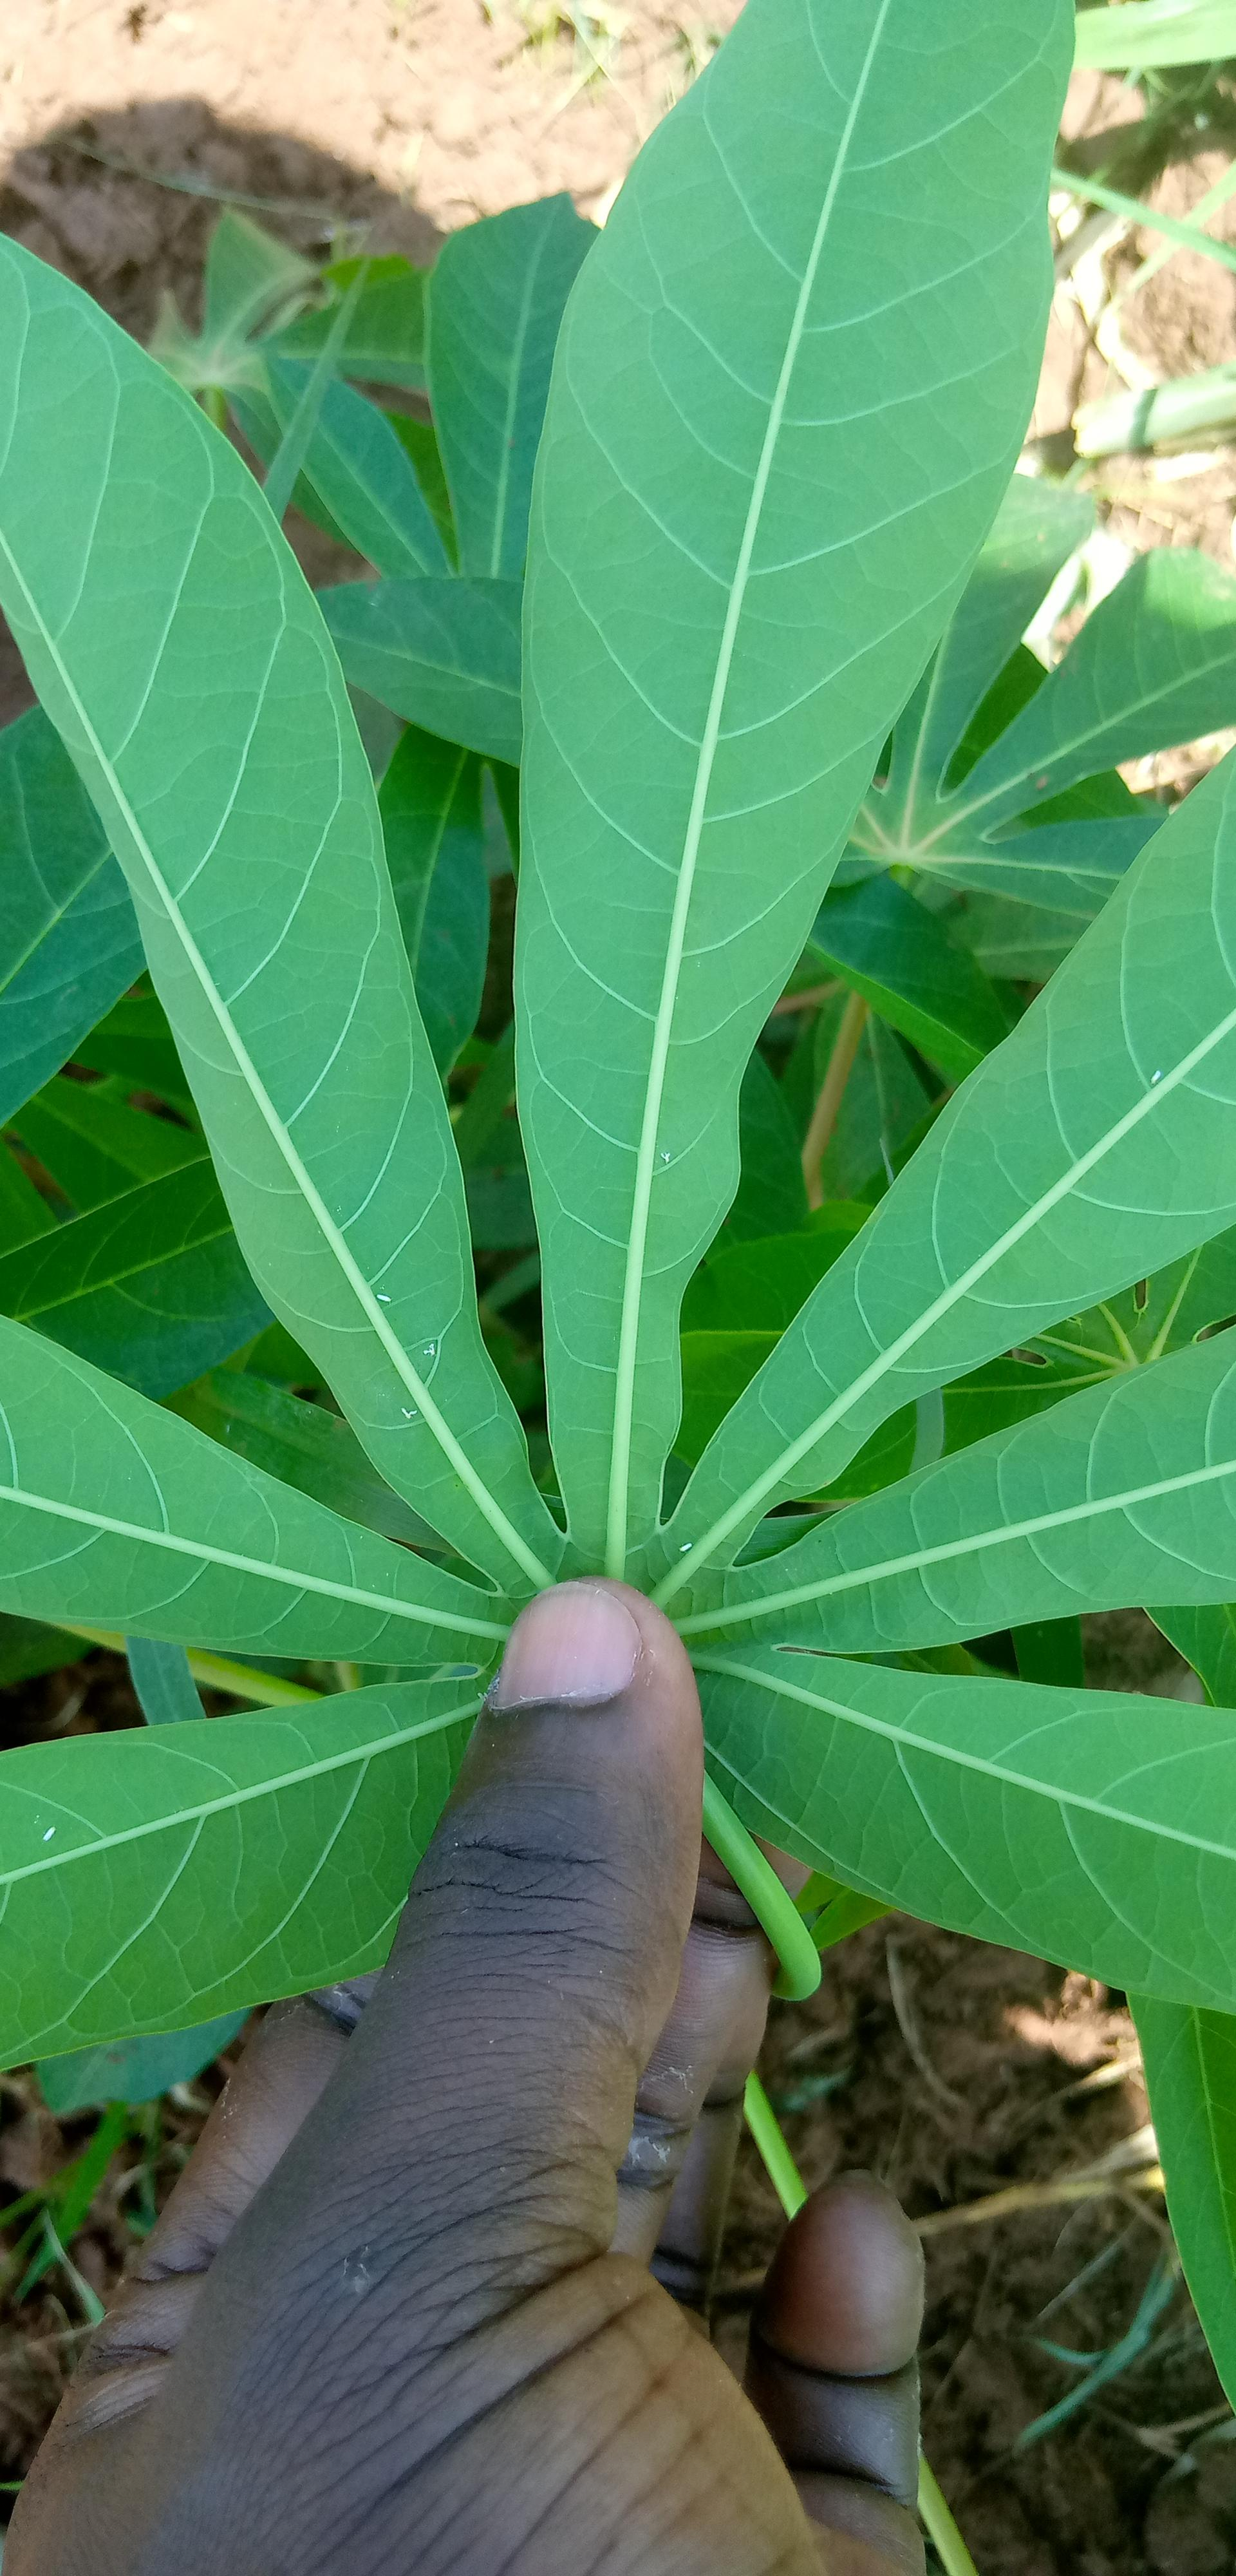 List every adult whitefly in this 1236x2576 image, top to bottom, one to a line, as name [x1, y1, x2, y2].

whitefly [1149, 1068, 1163, 1086]
whitefly [659, 1151, 670, 1165]
whitefly [375, 1292, 393, 1305]
whitefly [422, 1340, 437, 1358]
whitefly [399, 1405, 418, 1421]
whitefly [678, 1541, 694, 1553]
whitefly [41, 1824, 56, 1842]